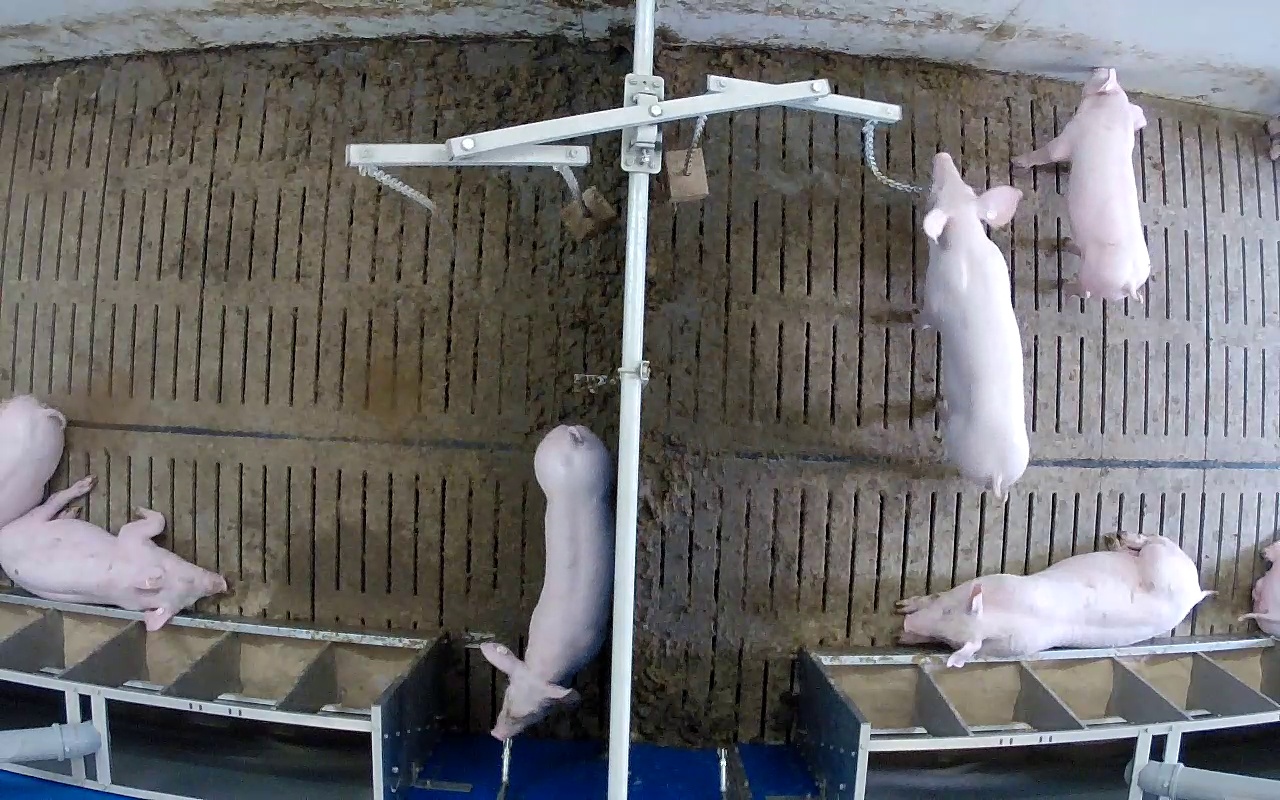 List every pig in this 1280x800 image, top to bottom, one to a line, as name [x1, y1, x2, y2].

pig [1011, 66, 1153, 309]
pig [911, 151, 1031, 504]
pig [0, 392, 69, 526]
pig [480, 423, 615, 744]
pig [1, 473, 229, 630]
pig [894, 531, 1221, 673]
pig [1236, 539, 1278, 645]